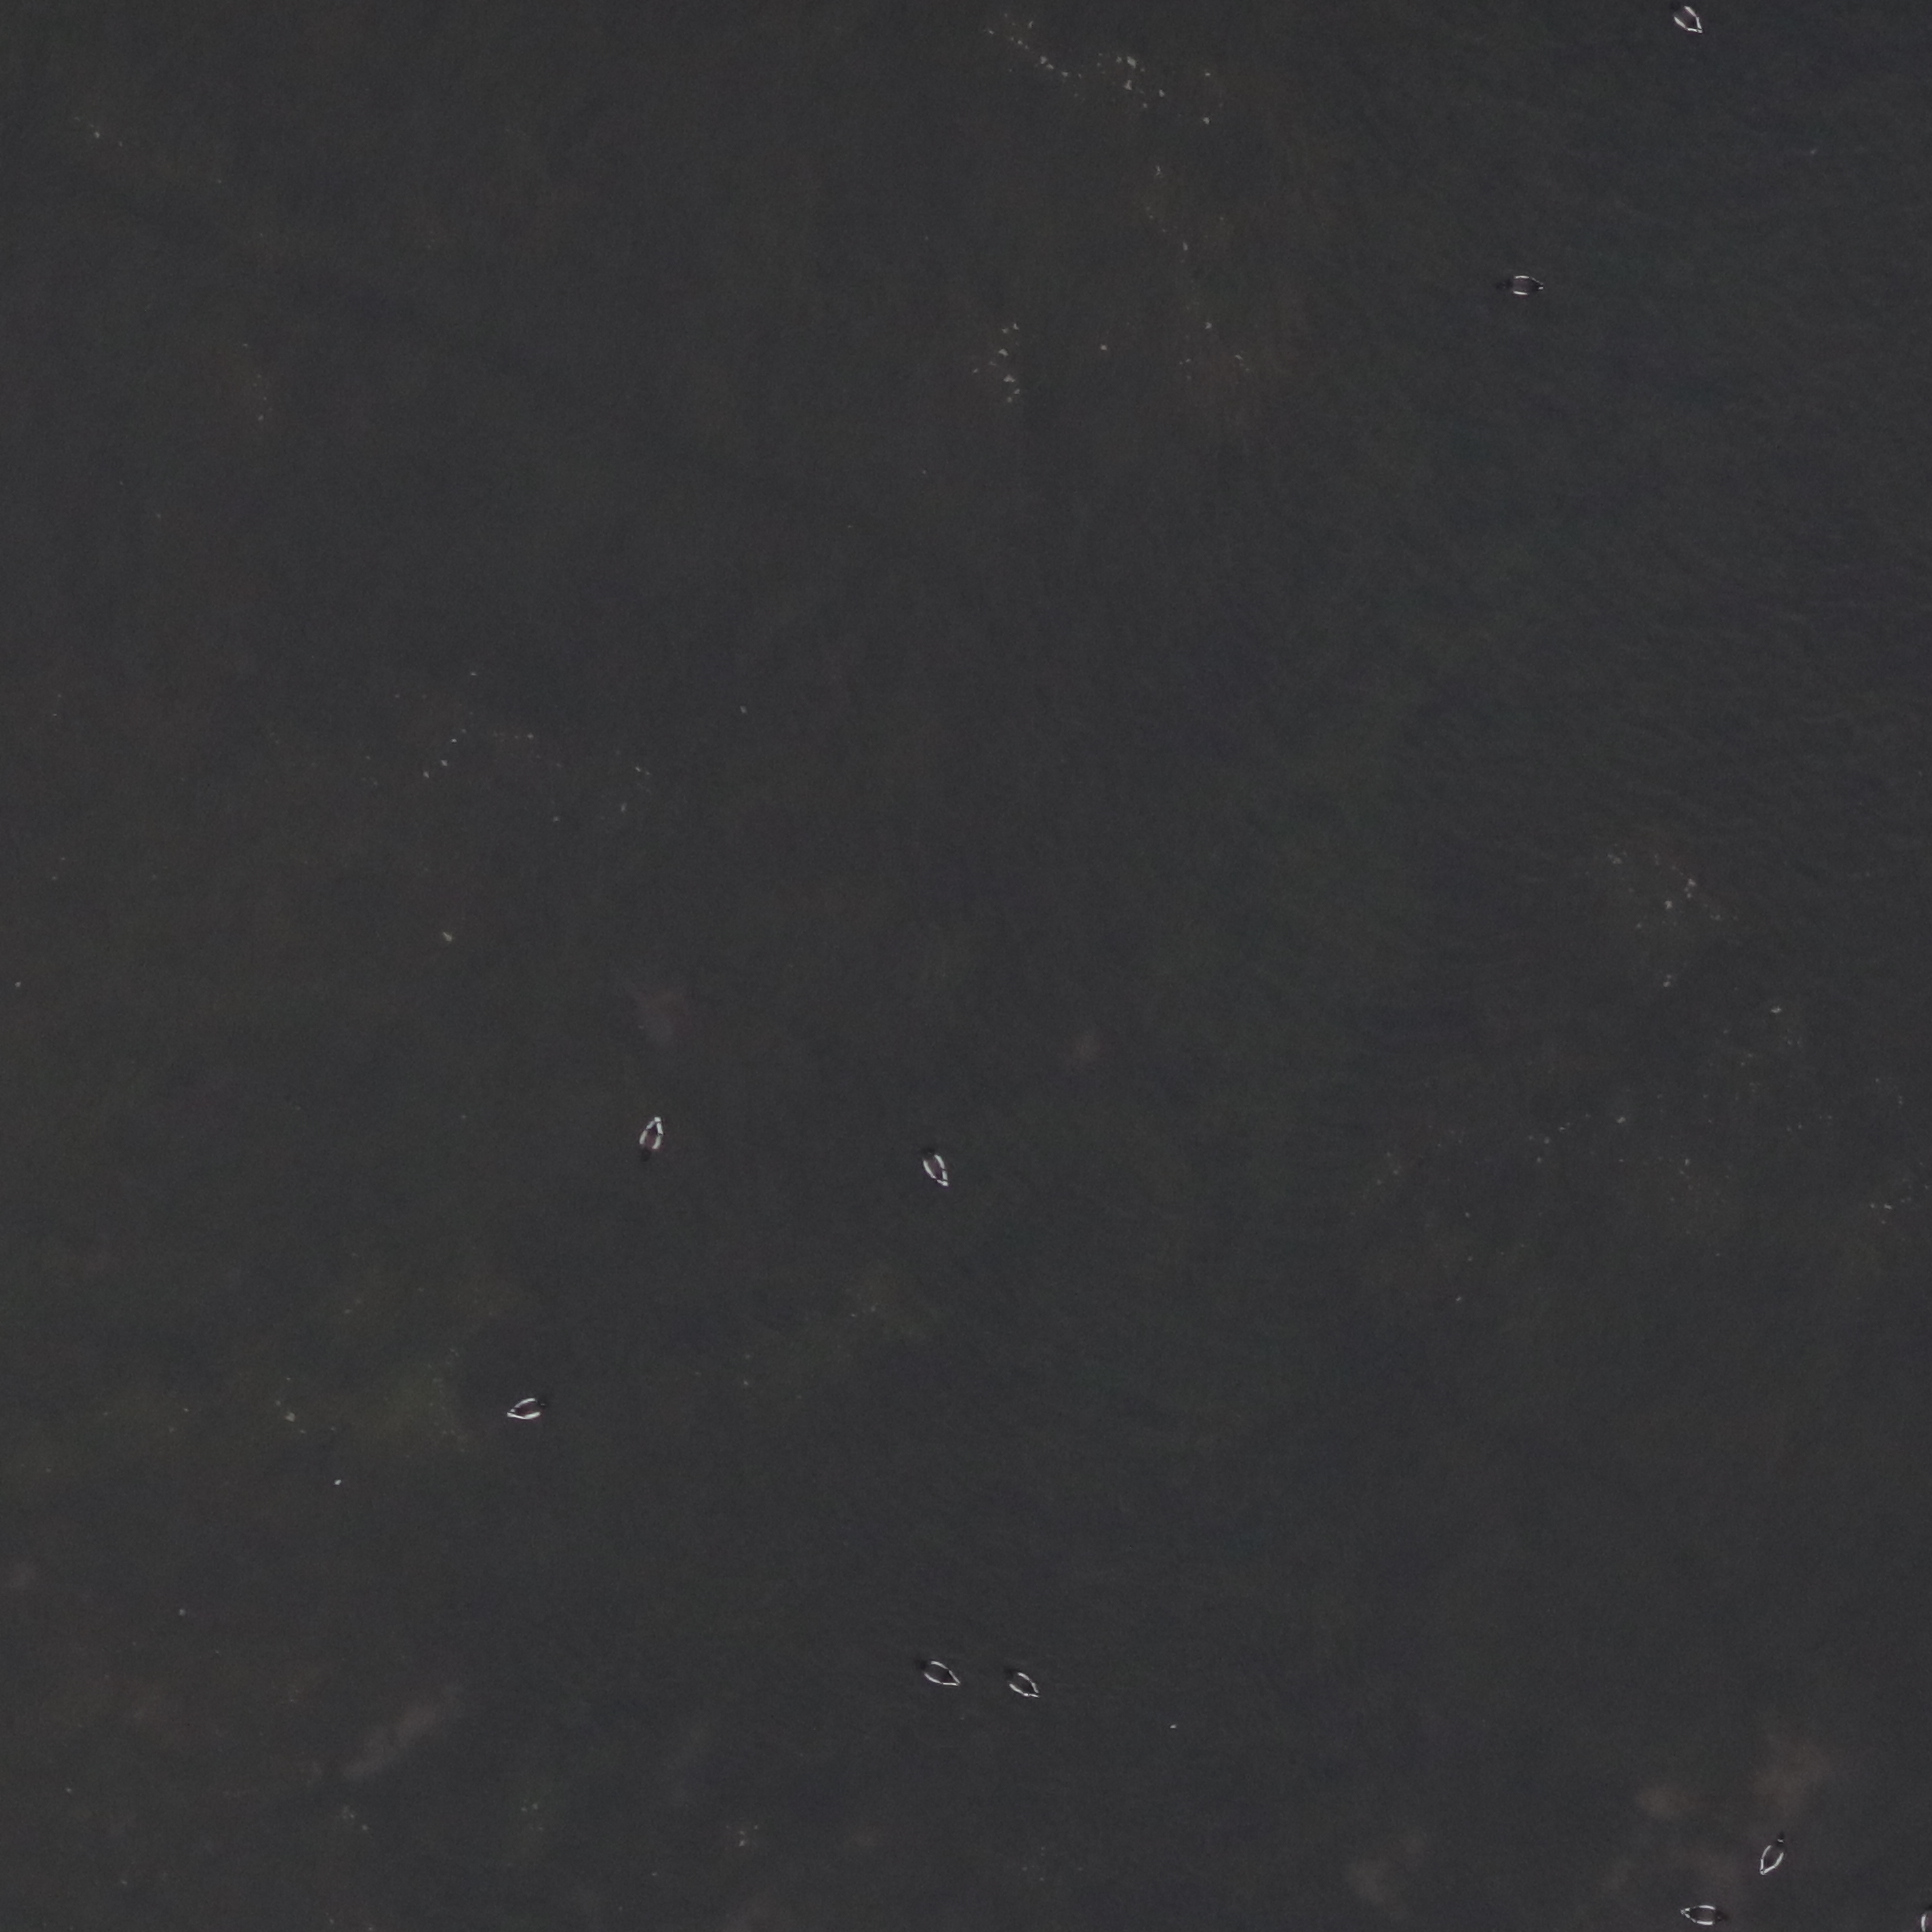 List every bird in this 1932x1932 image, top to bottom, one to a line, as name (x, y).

brant (1686, 21)
brant (1523, 286)
brant (652, 1140)
brant (937, 1165)
brant (528, 1409)
brant (939, 1674)
brant (1020, 1684)
brant (1771, 1855)
brant (1705, 1914)
brant (1931, 1928)